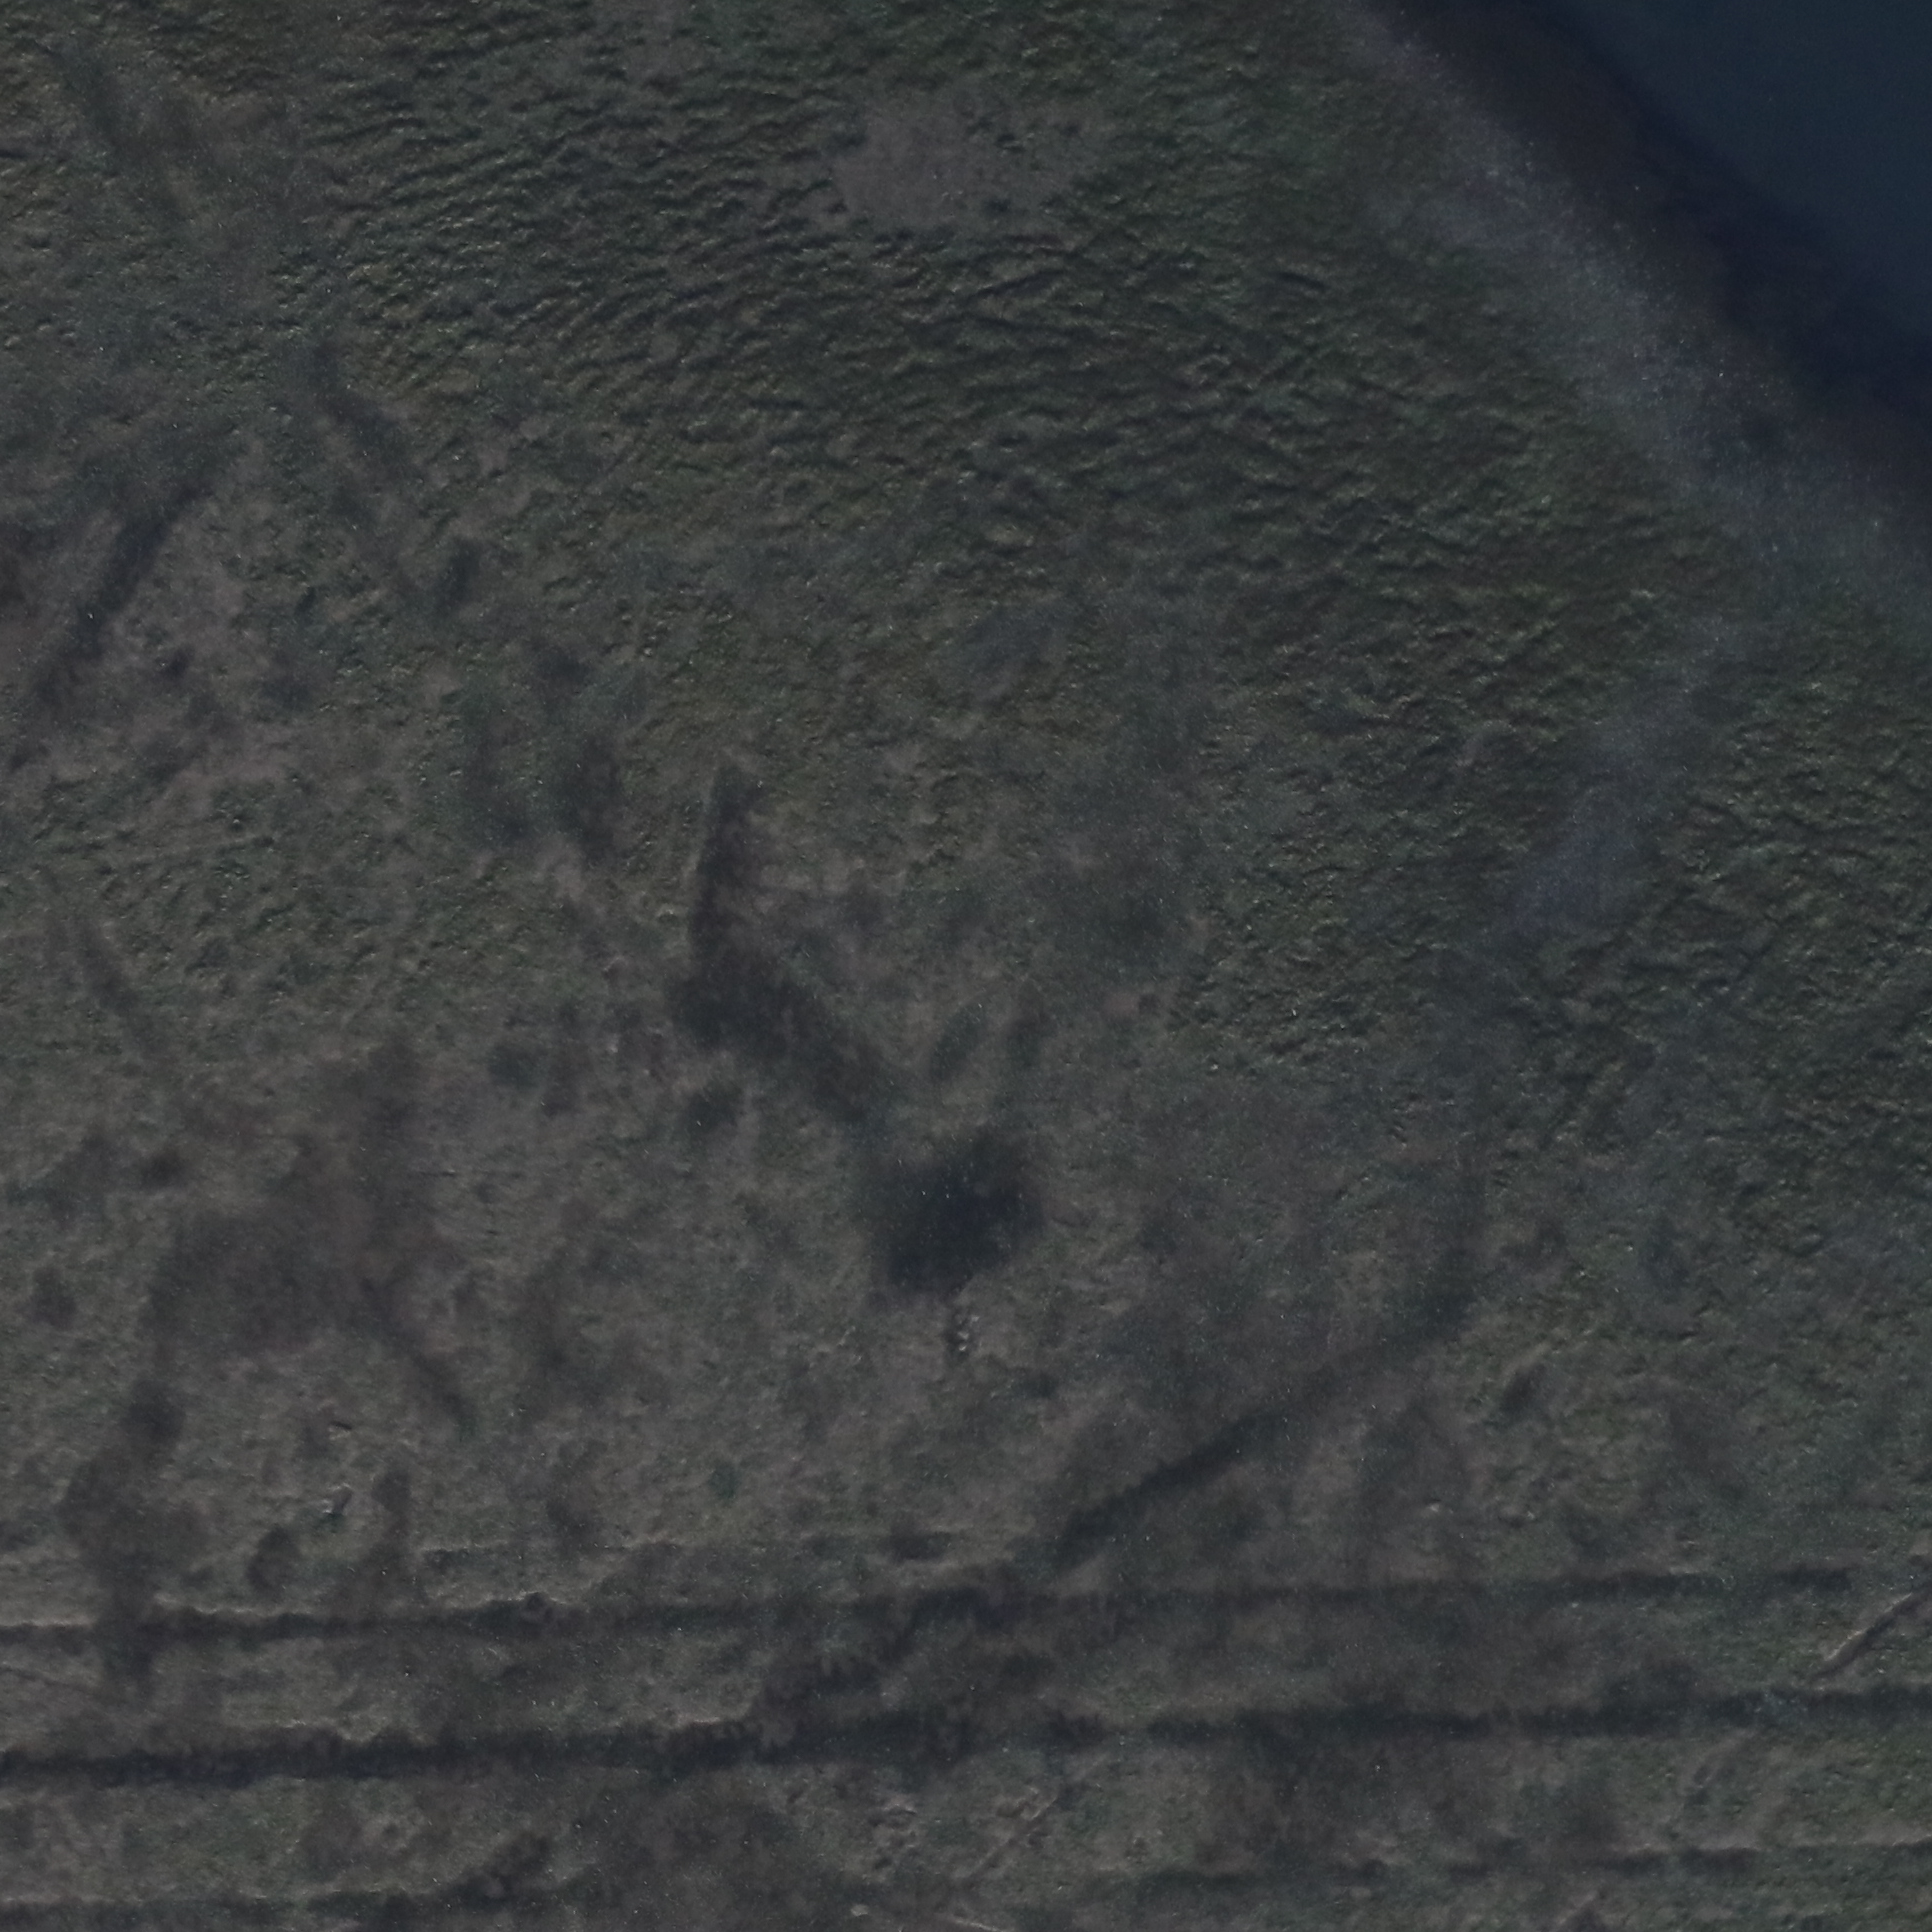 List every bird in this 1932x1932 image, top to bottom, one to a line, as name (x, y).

None